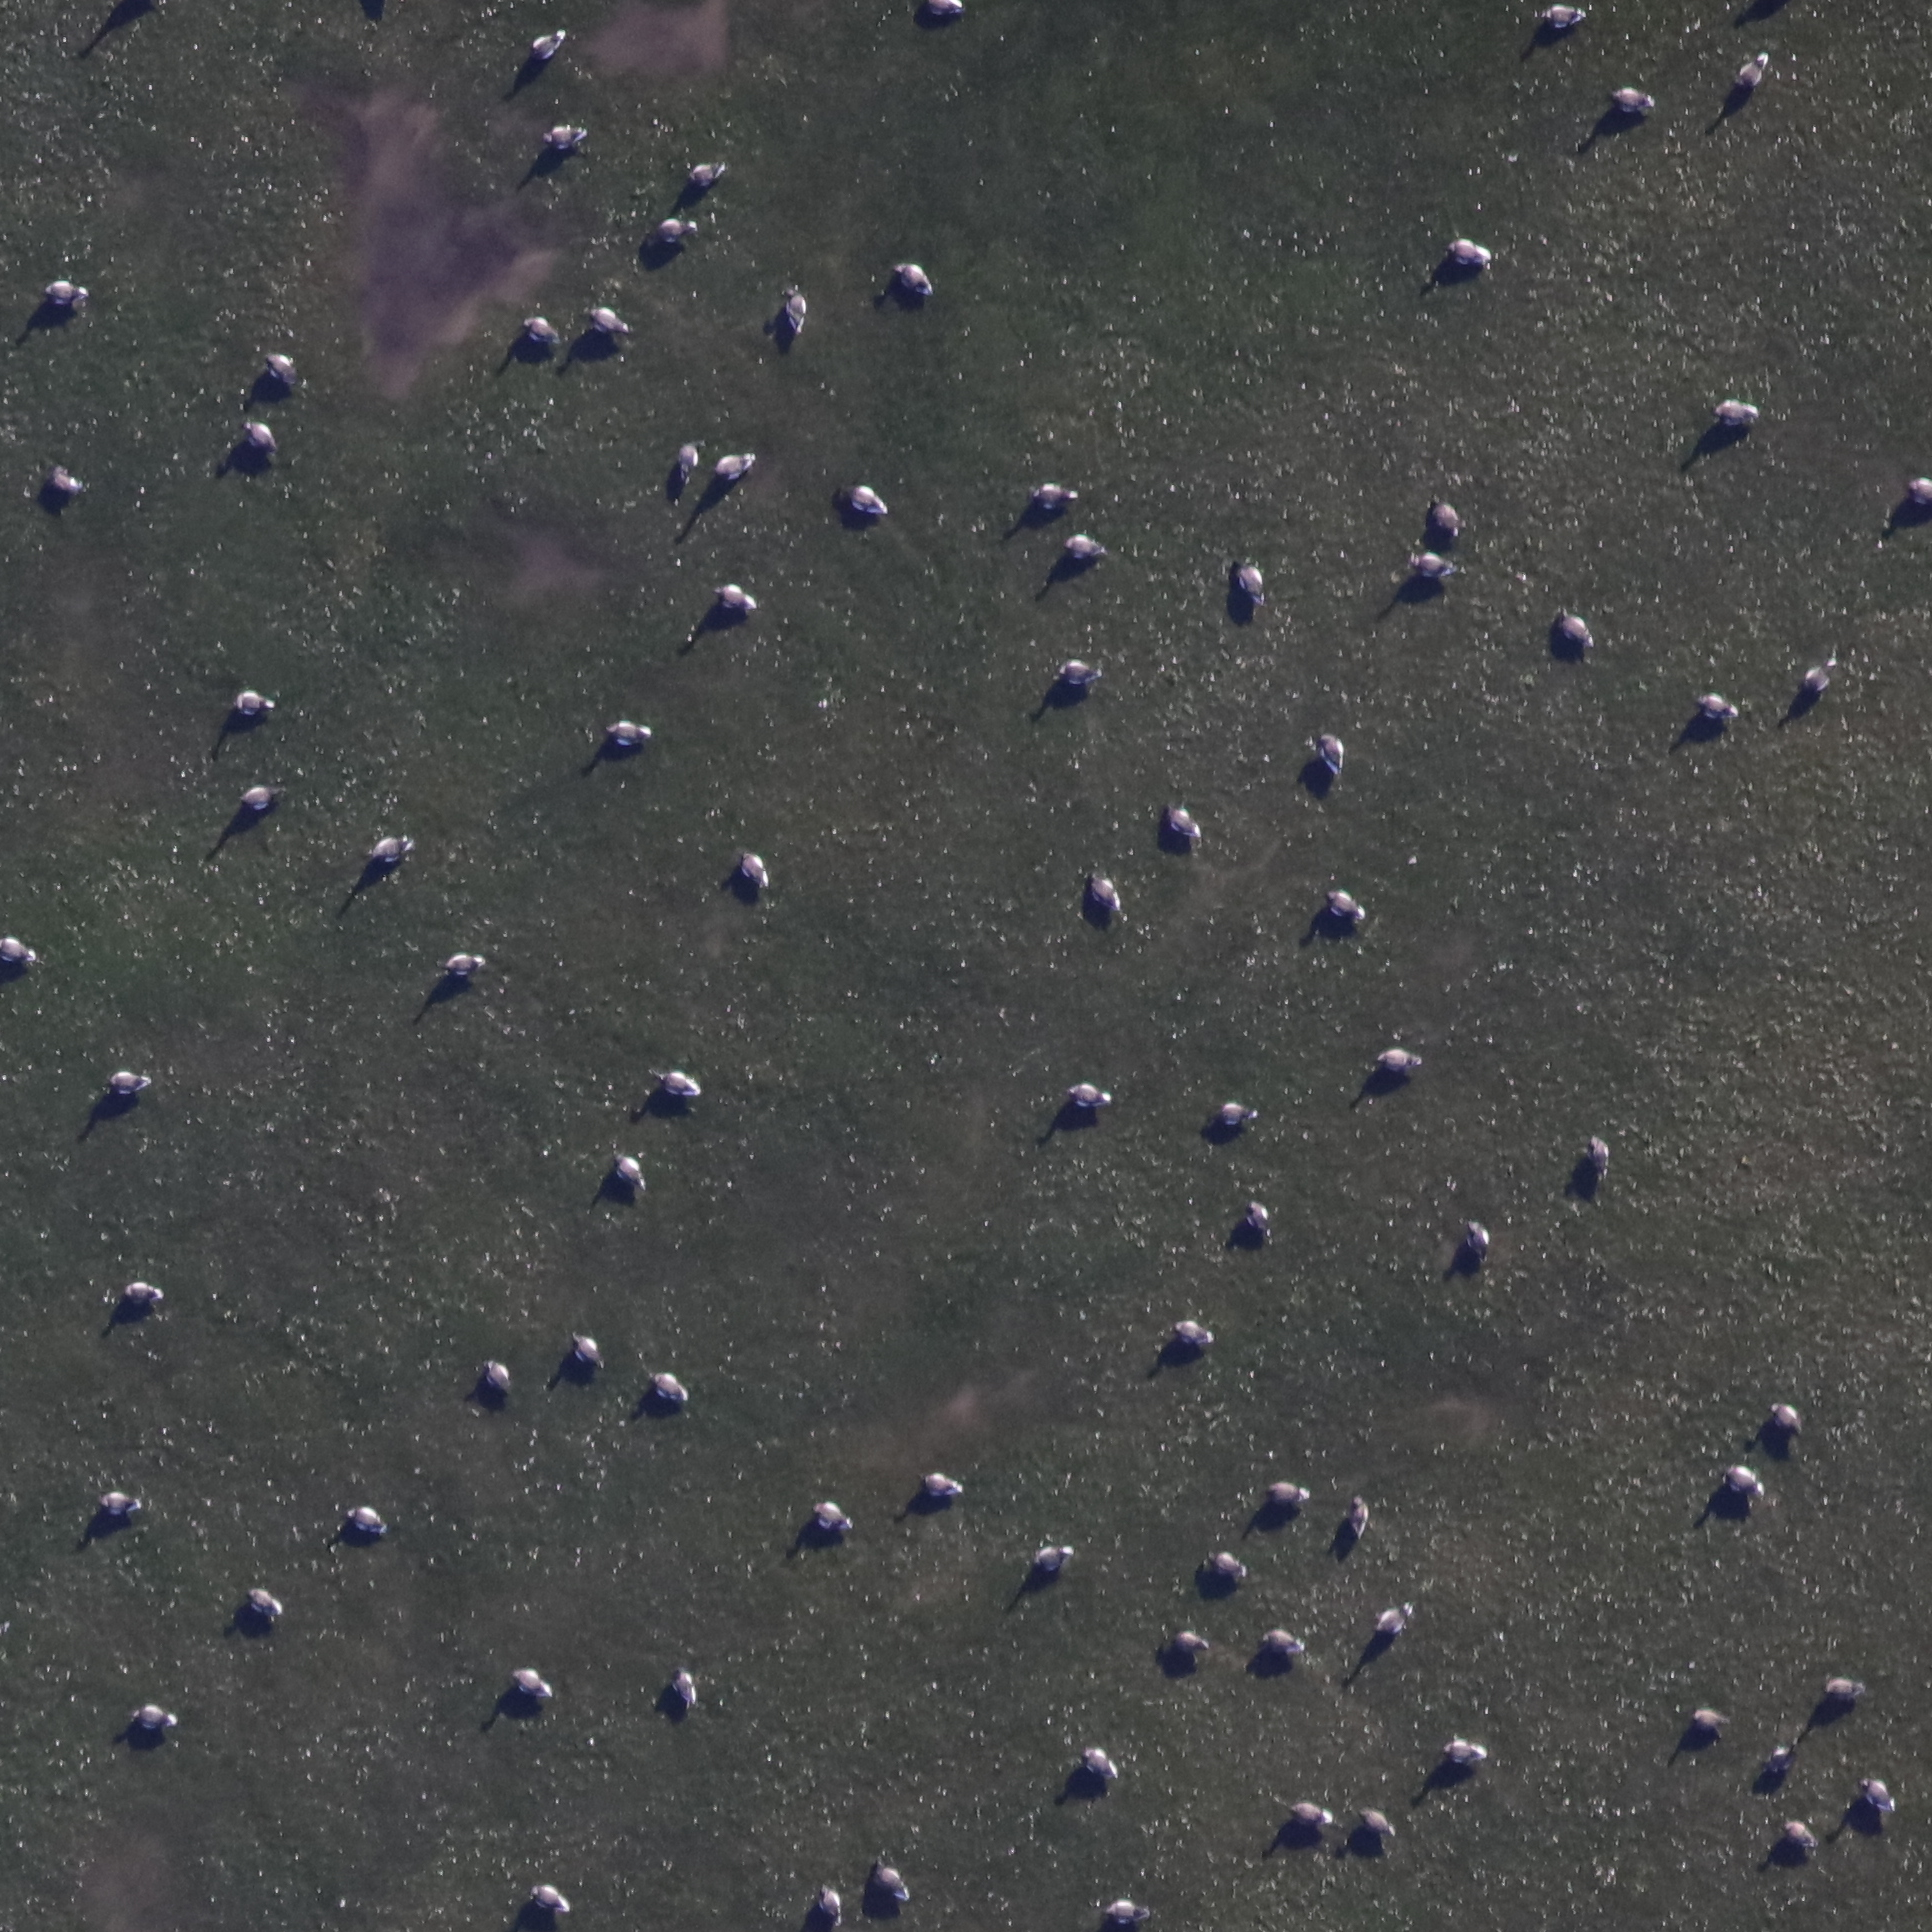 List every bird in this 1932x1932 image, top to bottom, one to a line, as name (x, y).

brant (939, 5)
brant (1559, 16)
brant (547, 48)
brant (1751, 74)
brant (1633, 101)
brant (563, 138)
brant (708, 173)
brant (675, 230)
brant (1467, 253)
brant (912, 279)
brant (64, 291)
brant (793, 309)
brant (602, 319)
brant (540, 329)
brant (283, 369)
brant (1735, 414)
brant (261, 435)
brant (687, 458)
brant (736, 466)
brant (64, 482)
brant (1927, 492)
brant (1054, 496)
brant (865, 501)
brant (1445, 517)
brant (1083, 548)
brant (1432, 565)
brant (1250, 580)
brant (736, 598)
brant (1576, 630)
brant (1080, 671)
brant (1818, 679)
brant (254, 706)
brant (1714, 708)
brant (630, 735)
brant (1328, 753)
brant (260, 797)
brant (1182, 825)
brant (392, 853)
brant (754, 870)
brant (1105, 893)
brant (1344, 905)
brant (18, 953)
brant (465, 964)
brant (1399, 1062)
brant (127, 1082)
brant (677, 1083)
brant (1089, 1096)
brant (1234, 1113)
brant (1598, 1154)
brant (628, 1166)
brant (1258, 1218)
brant (1477, 1244)
brant (141, 1295)
brant (1194, 1335)
brant (585, 1347)
brant (497, 1376)
brant (670, 1388)
brant (1785, 1420)
brant (1739, 1475)
brant (939, 1486)
brant (1284, 1495)
brant (119, 1503)
brant (831, 1517)
brant (1358, 1518)
brant (365, 1520)
brant (1055, 1559)
brant (1228, 1567)
brant (263, 1604)
brant (1393, 1620)
brant (1279, 1640)
brant (1190, 1641)
brant (530, 1683)
brant (683, 1686)
brant (1844, 1689)
brant (153, 1718)
brant (1710, 1722)
brant (1465, 1752)
brant (1779, 1760)
brant (1097, 1763)
brant (1878, 1795)
brant (1311, 1815)
brant (1372, 1821)
brant (1799, 1837)
brant (890, 1881)
brant (548, 1899)
brant (830, 1904)
brant (1125, 1912)